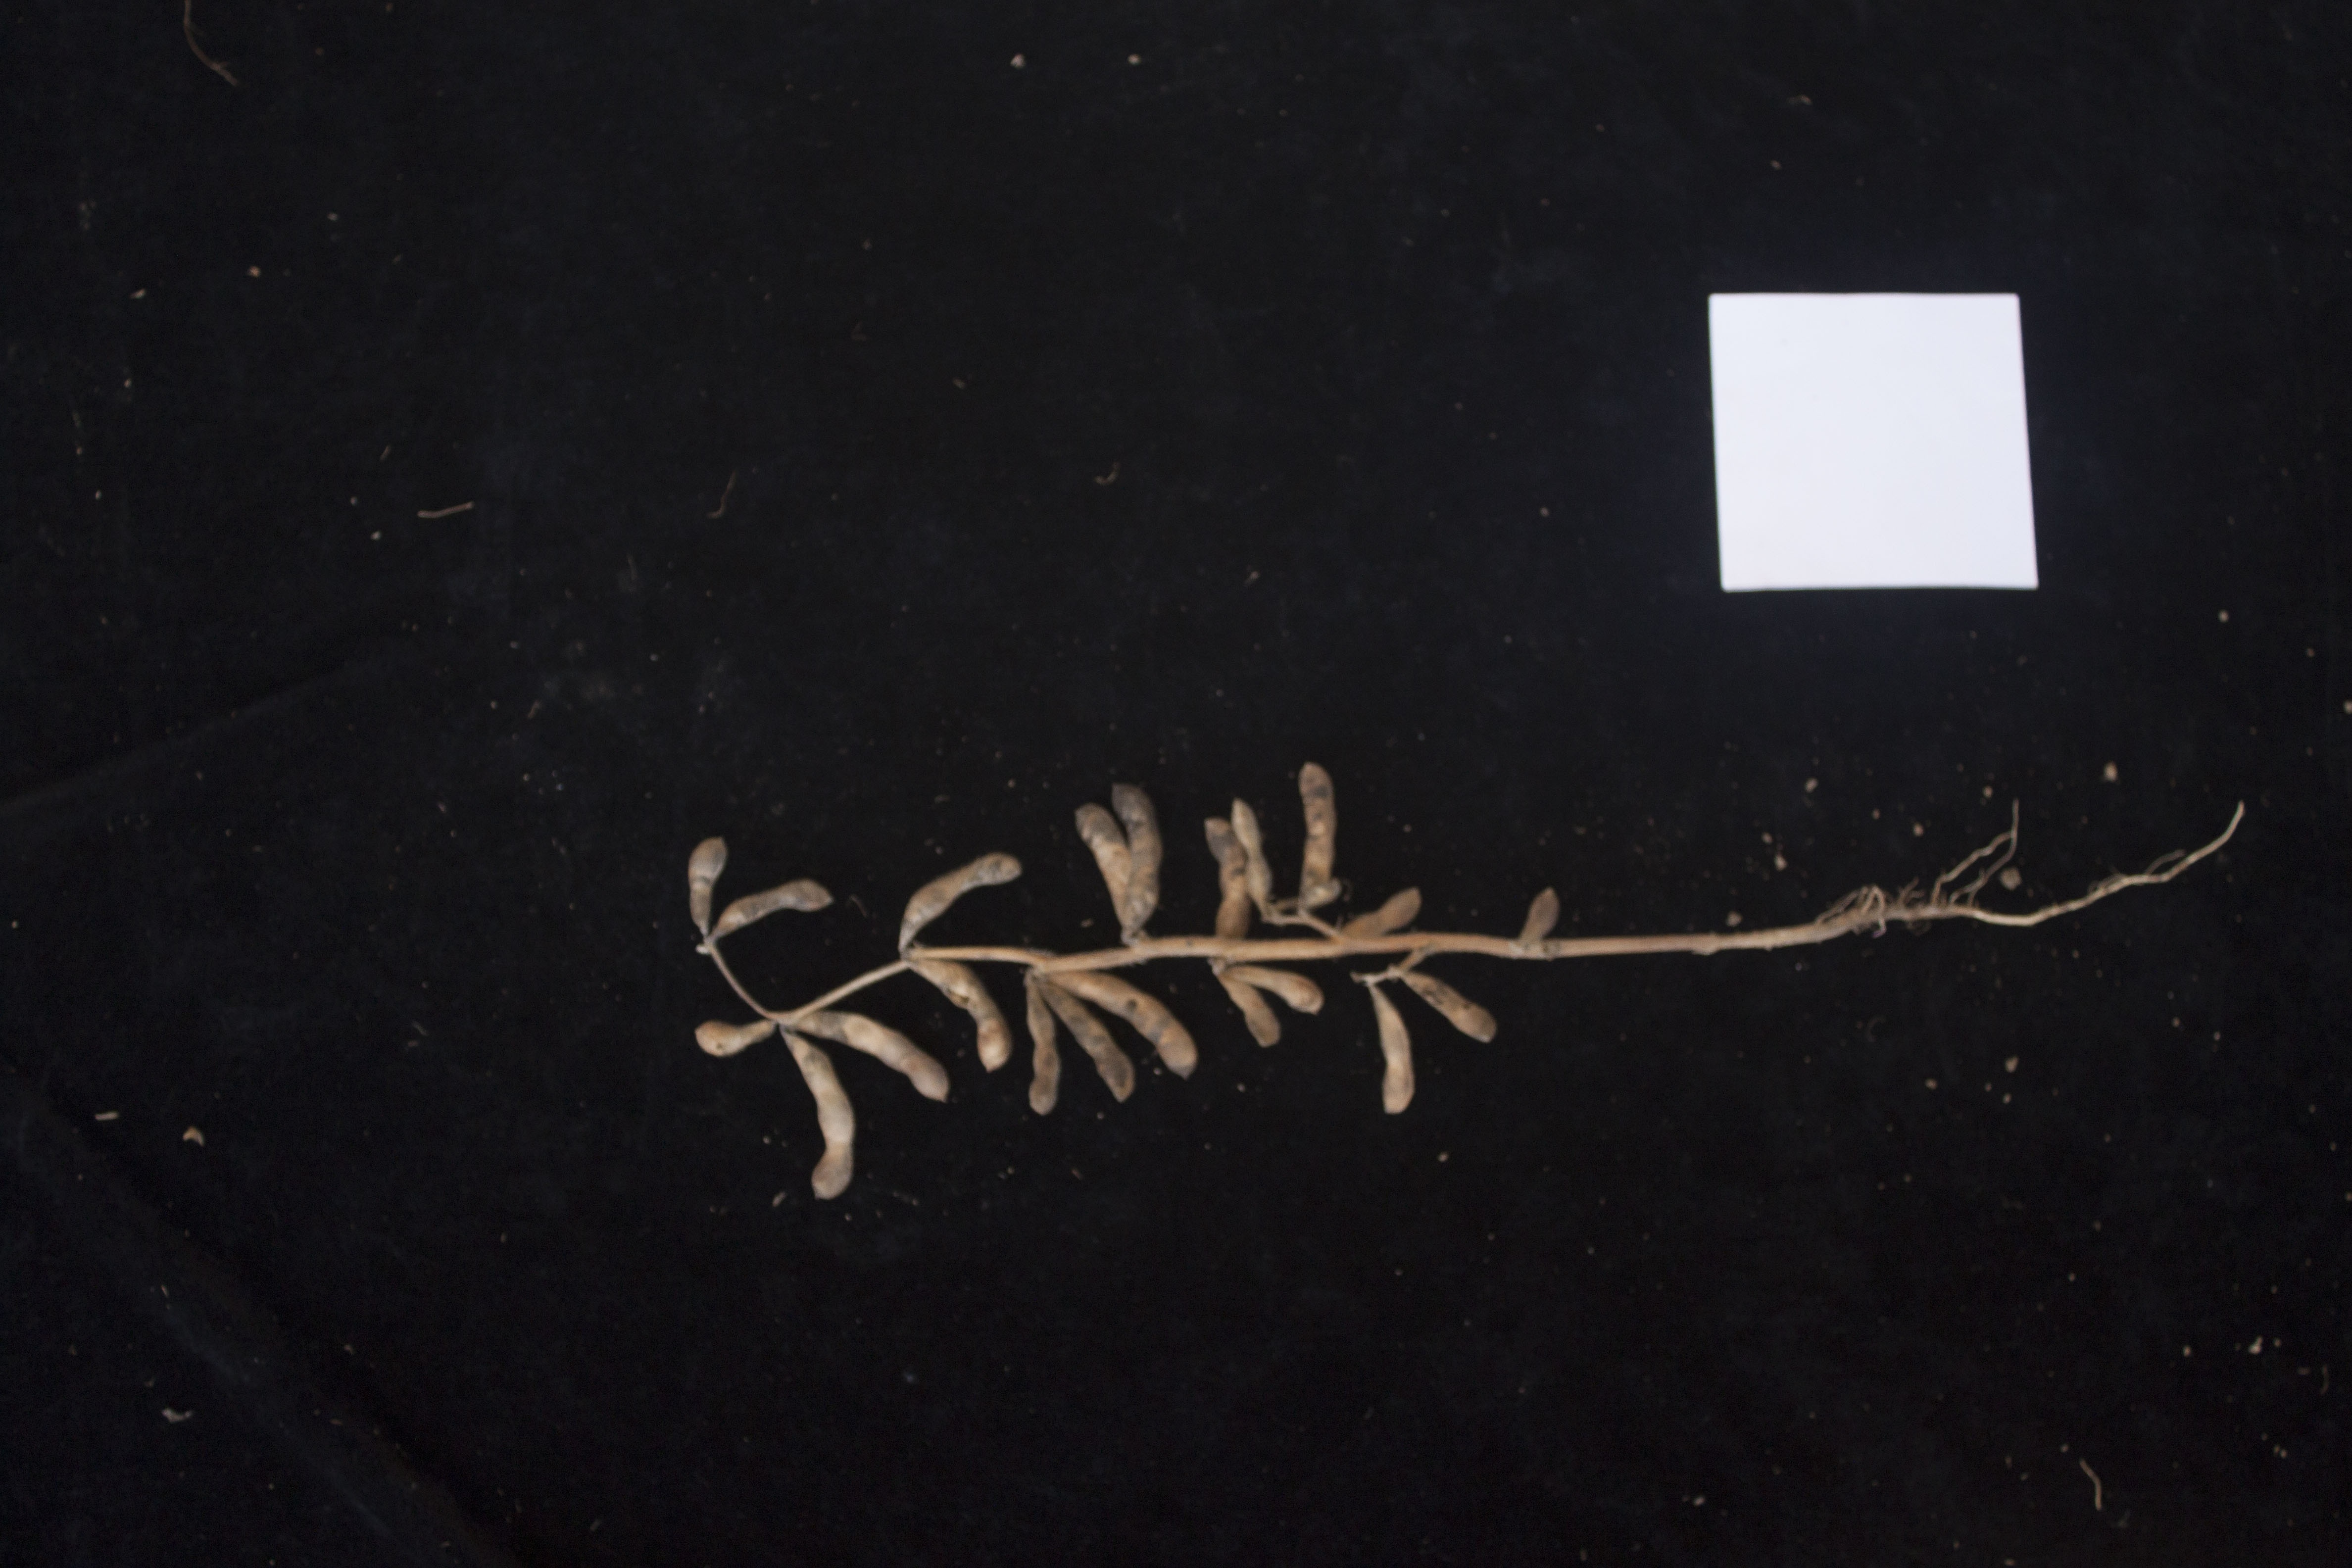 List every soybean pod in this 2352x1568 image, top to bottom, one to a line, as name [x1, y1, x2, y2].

soybean pod [1299, 765, 1341, 911]
soybean pod [1111, 784, 1162, 941]
soybean pod [1232, 800, 1272, 922]
soybean pod [1076, 804, 1130, 926]
soybean pod [1203, 822, 1250, 939]
soybean pod [687, 839, 726, 939]
soybean pod [898, 854, 1020, 956]
soybean pod [711, 881, 832, 940]
soybean pod [1518, 888, 1559, 947]
soybean pod [1337, 889, 1419, 943]
soybean pod [909, 960, 1011, 1072]
soybean pod [1222, 964, 1324, 1014]
soybean pod [1047, 972, 1195, 1077]
soybean pod [1402, 973, 1495, 1042]
soybean pod [1025, 979, 1060, 1113]
soybean pod [1216, 979, 1279, 1048]
soybean pod [1033, 980, 1135, 1102]
soybean pod [1368, 984, 1414, 1115]
soybean pod [788, 1013, 949, 1101]
soybean pod [695, 1022, 775, 1058]
soybean pod [780, 1032, 855, 1200]